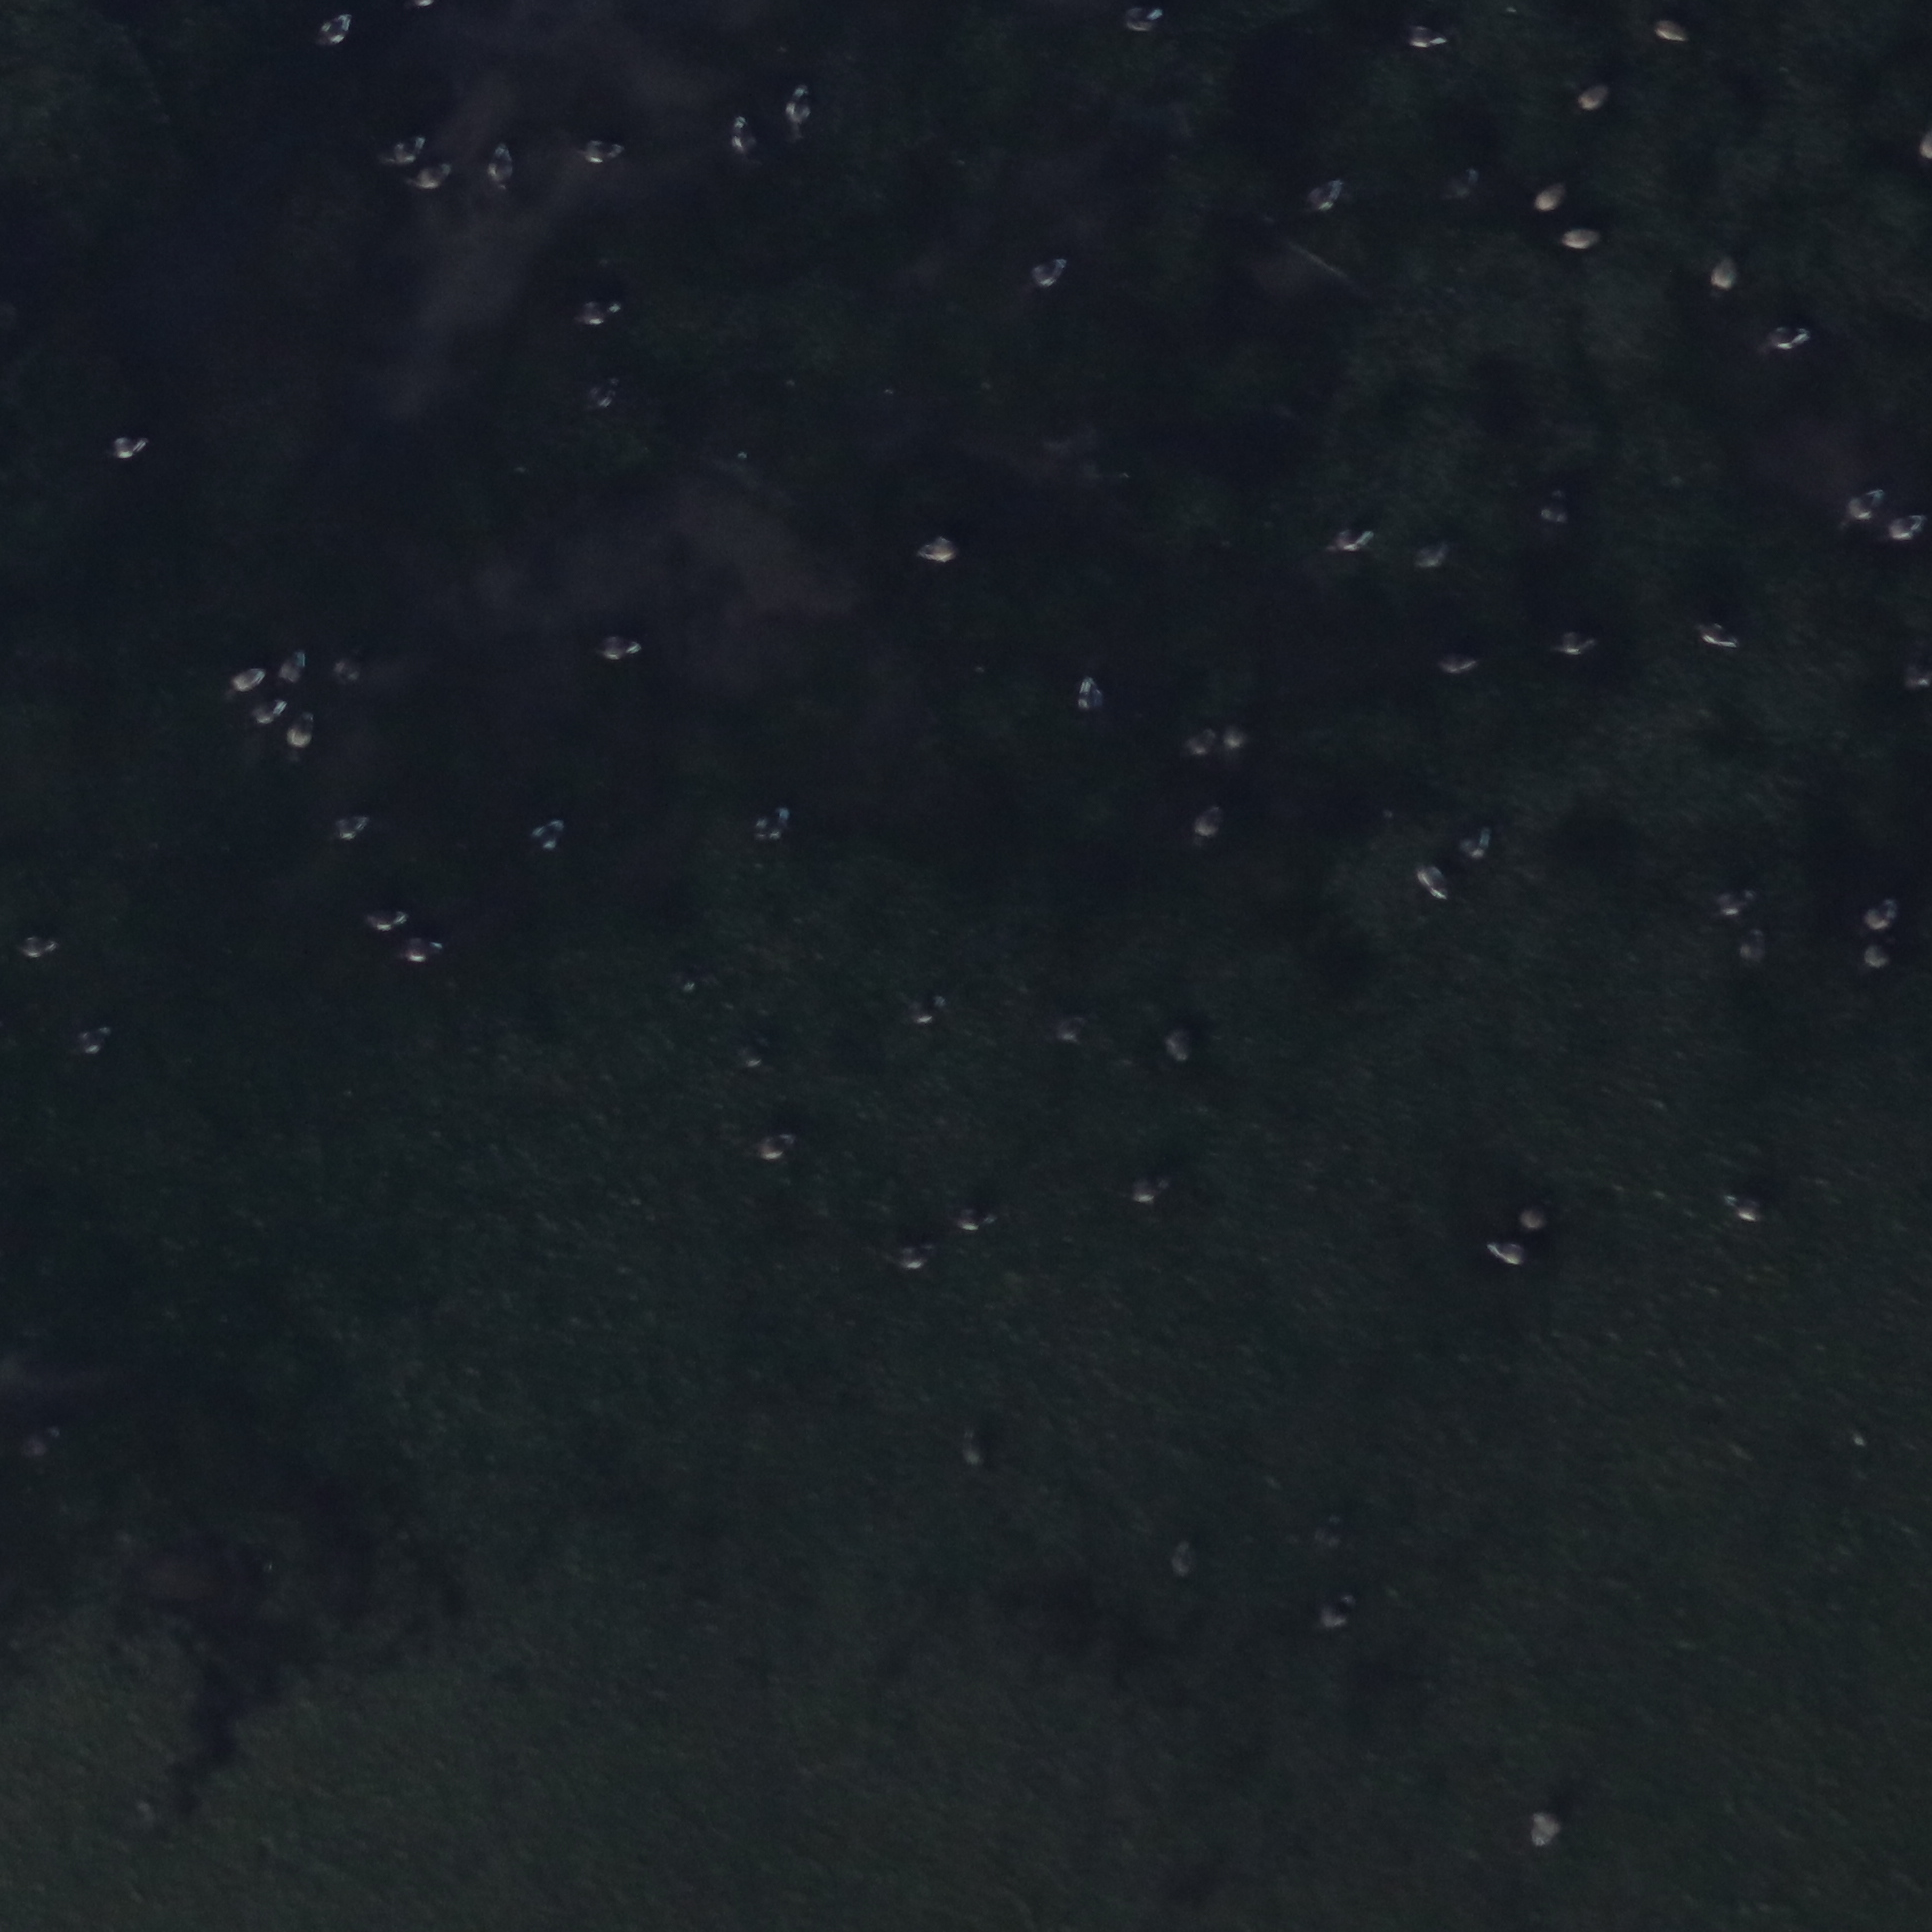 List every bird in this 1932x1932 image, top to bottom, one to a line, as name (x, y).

brant (1137, 18)
Canada goose (1671, 27)
brant (333, 32)
brant (1424, 36)
Canada goose (1589, 98)
brant (796, 112)
brant (745, 134)
brant (602, 150)
brant (402, 152)
brant (499, 164)
brant (438, 175)
brant (1466, 183)
brant (1317, 195)
Canada goose (1546, 198)
Canada goose (1577, 238)
brant (1055, 268)
Canada goose (1731, 284)
brant (590, 309)
brant (1785, 335)
brant (600, 407)
brant (123, 441)
brant (1860, 508)
brant (1550, 509)
brant (1899, 527)
brant (1357, 542)
brant (1427, 553)
brant (1716, 632)
brant (1572, 641)
brant (615, 644)
brant (1461, 662)
brant (356, 666)
brant (293, 667)
brant (1909, 673)
brant (243, 676)
brant (1097, 697)
brant (264, 717)
brant (300, 729)
brant (1234, 730)
brant (1202, 750)
brant (1205, 821)
brant (350, 825)
brant (773, 830)
brant (542, 833)
brant (1483, 839)
brant (1428, 877)
brant (1737, 905)
brant (1882, 910)
brant (383, 921)
brant (1746, 941)
brant (39, 948)
brant (409, 951)
brant (1881, 964)
brant (911, 1013)
brant (1069, 1031)
brant (90, 1042)
brant (1182, 1050)
brant (751, 1054)
brant (774, 1145)
brant (1150, 1187)
brant (1747, 1206)
brant (1528, 1213)
brant (966, 1224)
brant (1509, 1252)
brant (913, 1264)
brant (985, 1446)
brant (1331, 1530)
brant (1177, 1562)
brant (1341, 1612)